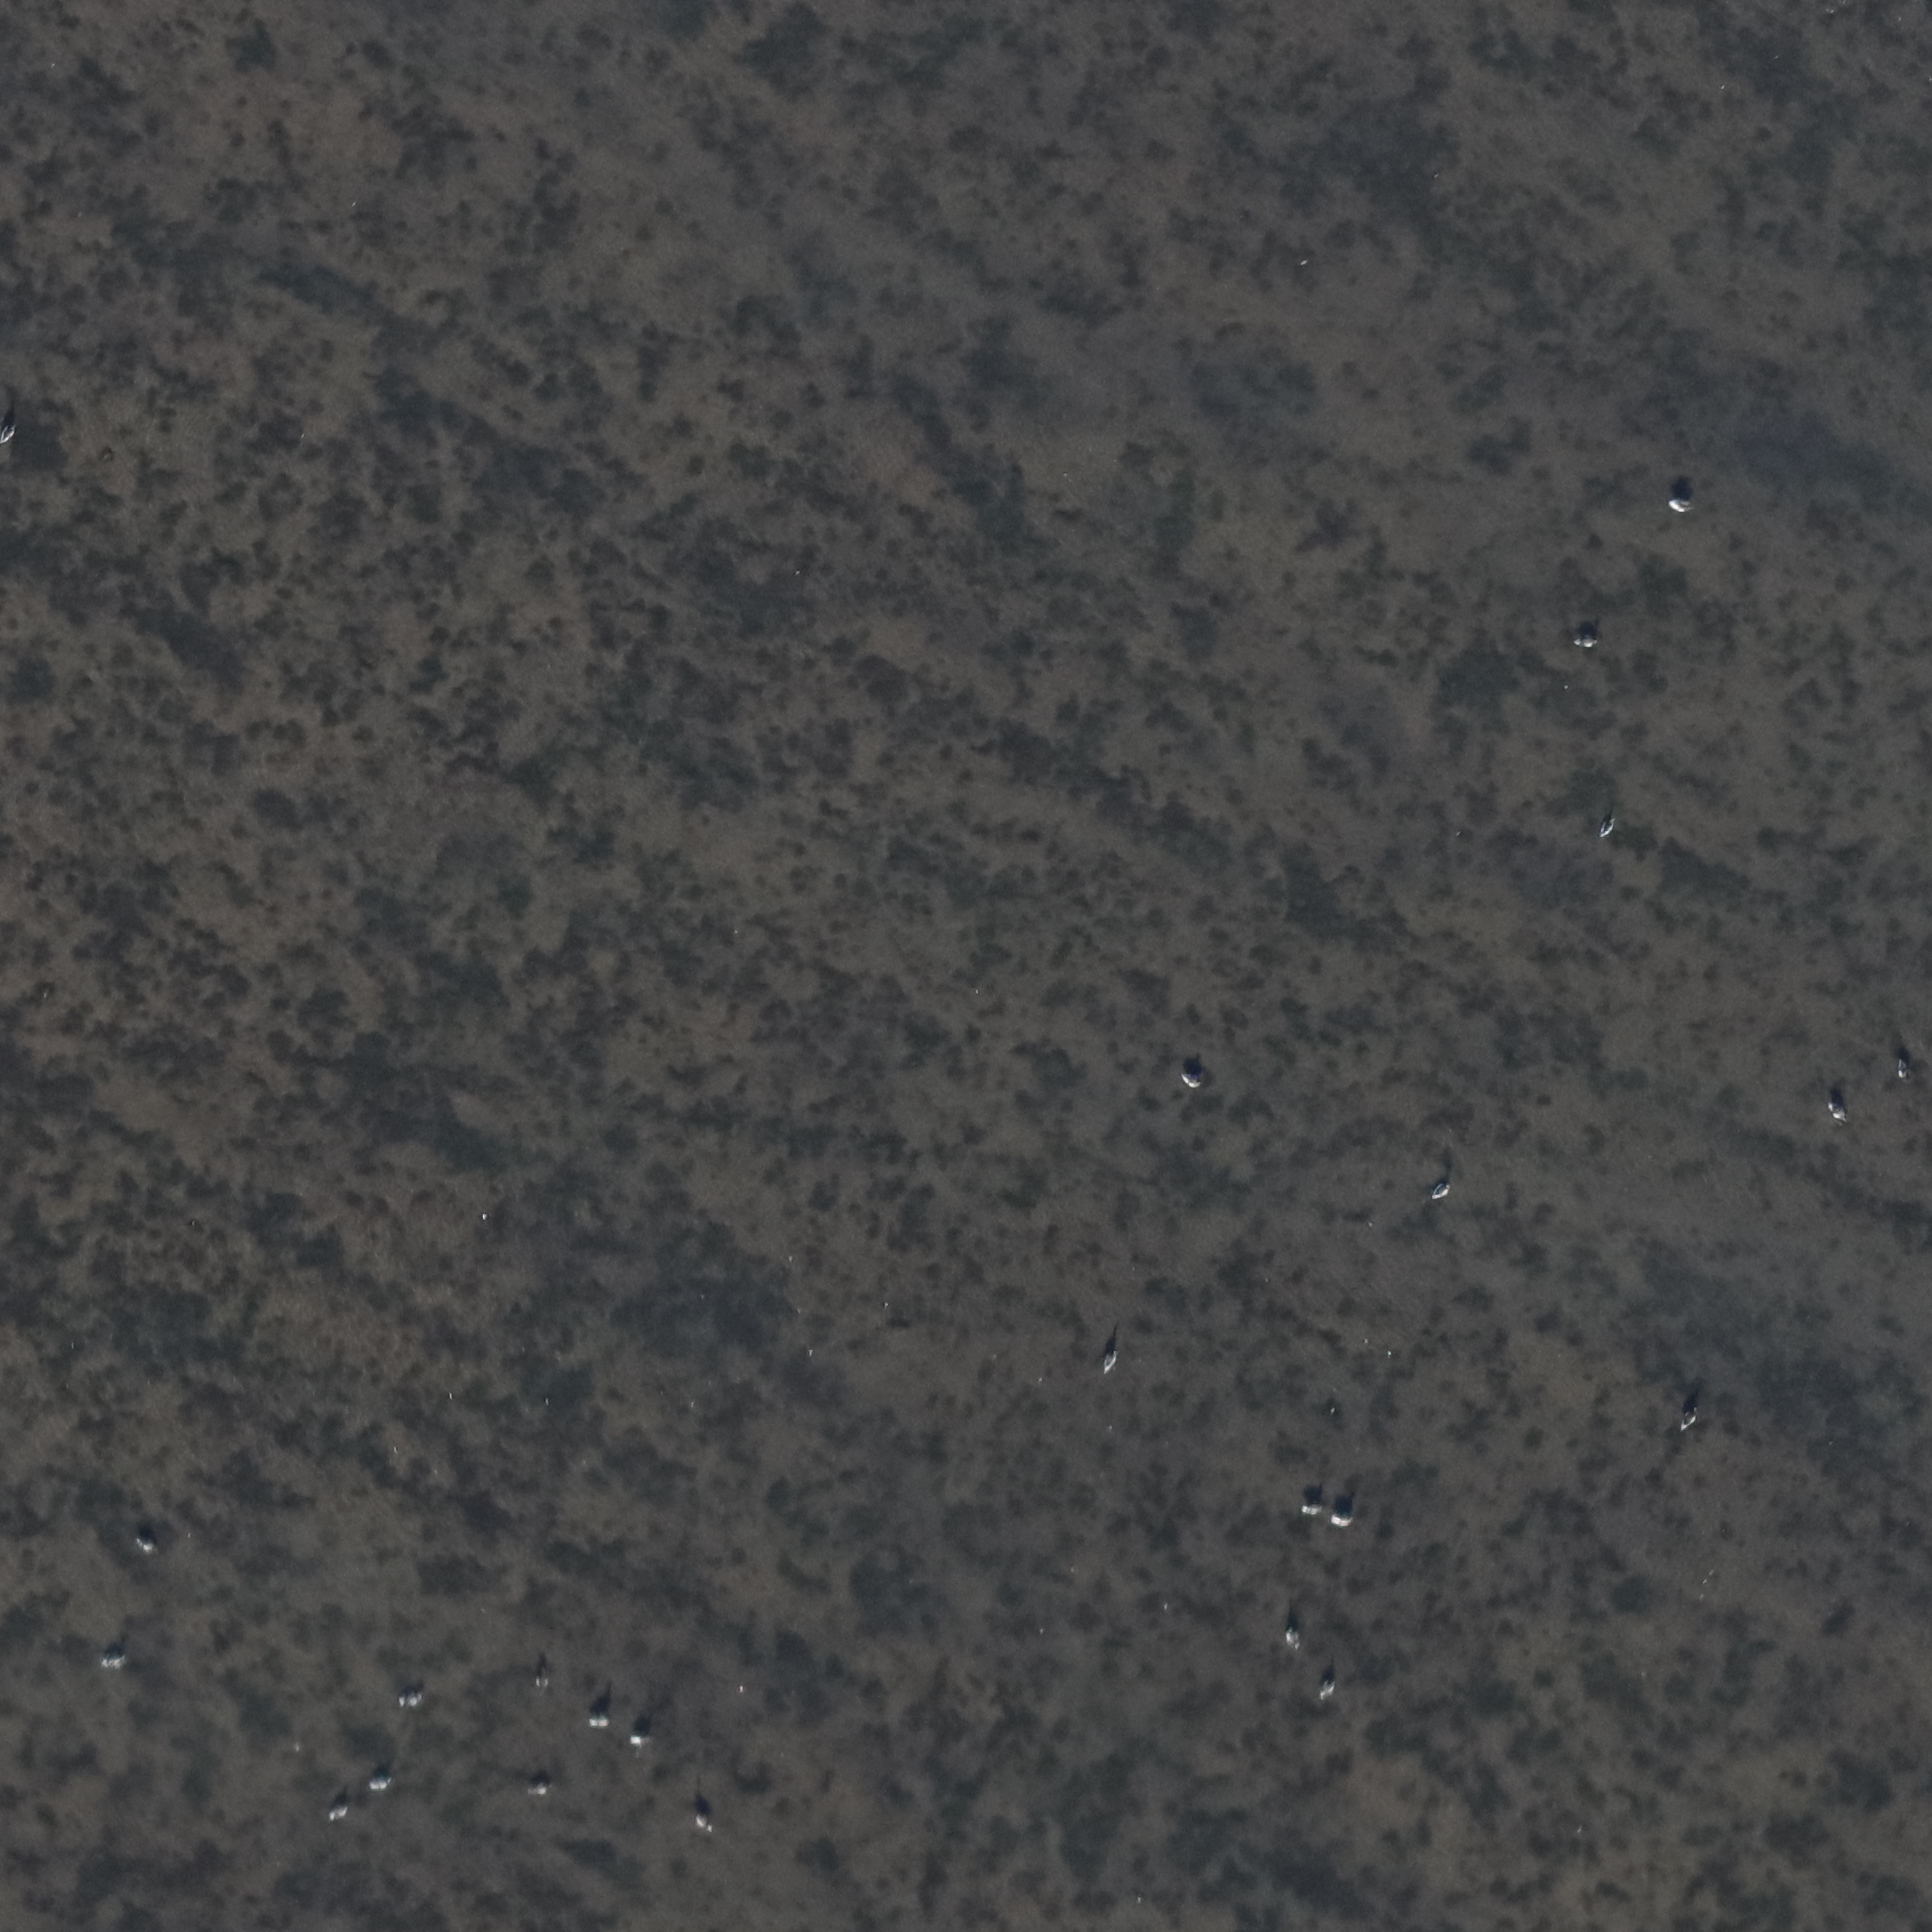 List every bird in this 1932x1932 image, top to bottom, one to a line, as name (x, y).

brant (8, 432)
brant (1679, 504)
brant (1587, 640)
brant (1608, 826)
brant (1903, 1068)
brant (1192, 1079)
brant (1839, 1112)
brant (1442, 1190)
brant (1110, 1360)
brant (1688, 1417)
brant (1314, 1508)
brant (1343, 1520)
brant (146, 1543)
brant (1293, 1637)
brant (113, 1662)
brant (541, 1682)
brant (1327, 1688)
brant (410, 1698)
brant (597, 1720)
brant (643, 1738)
brant (379, 1782)
brant (540, 1788)
brant (338, 1812)
brant (703, 1820)